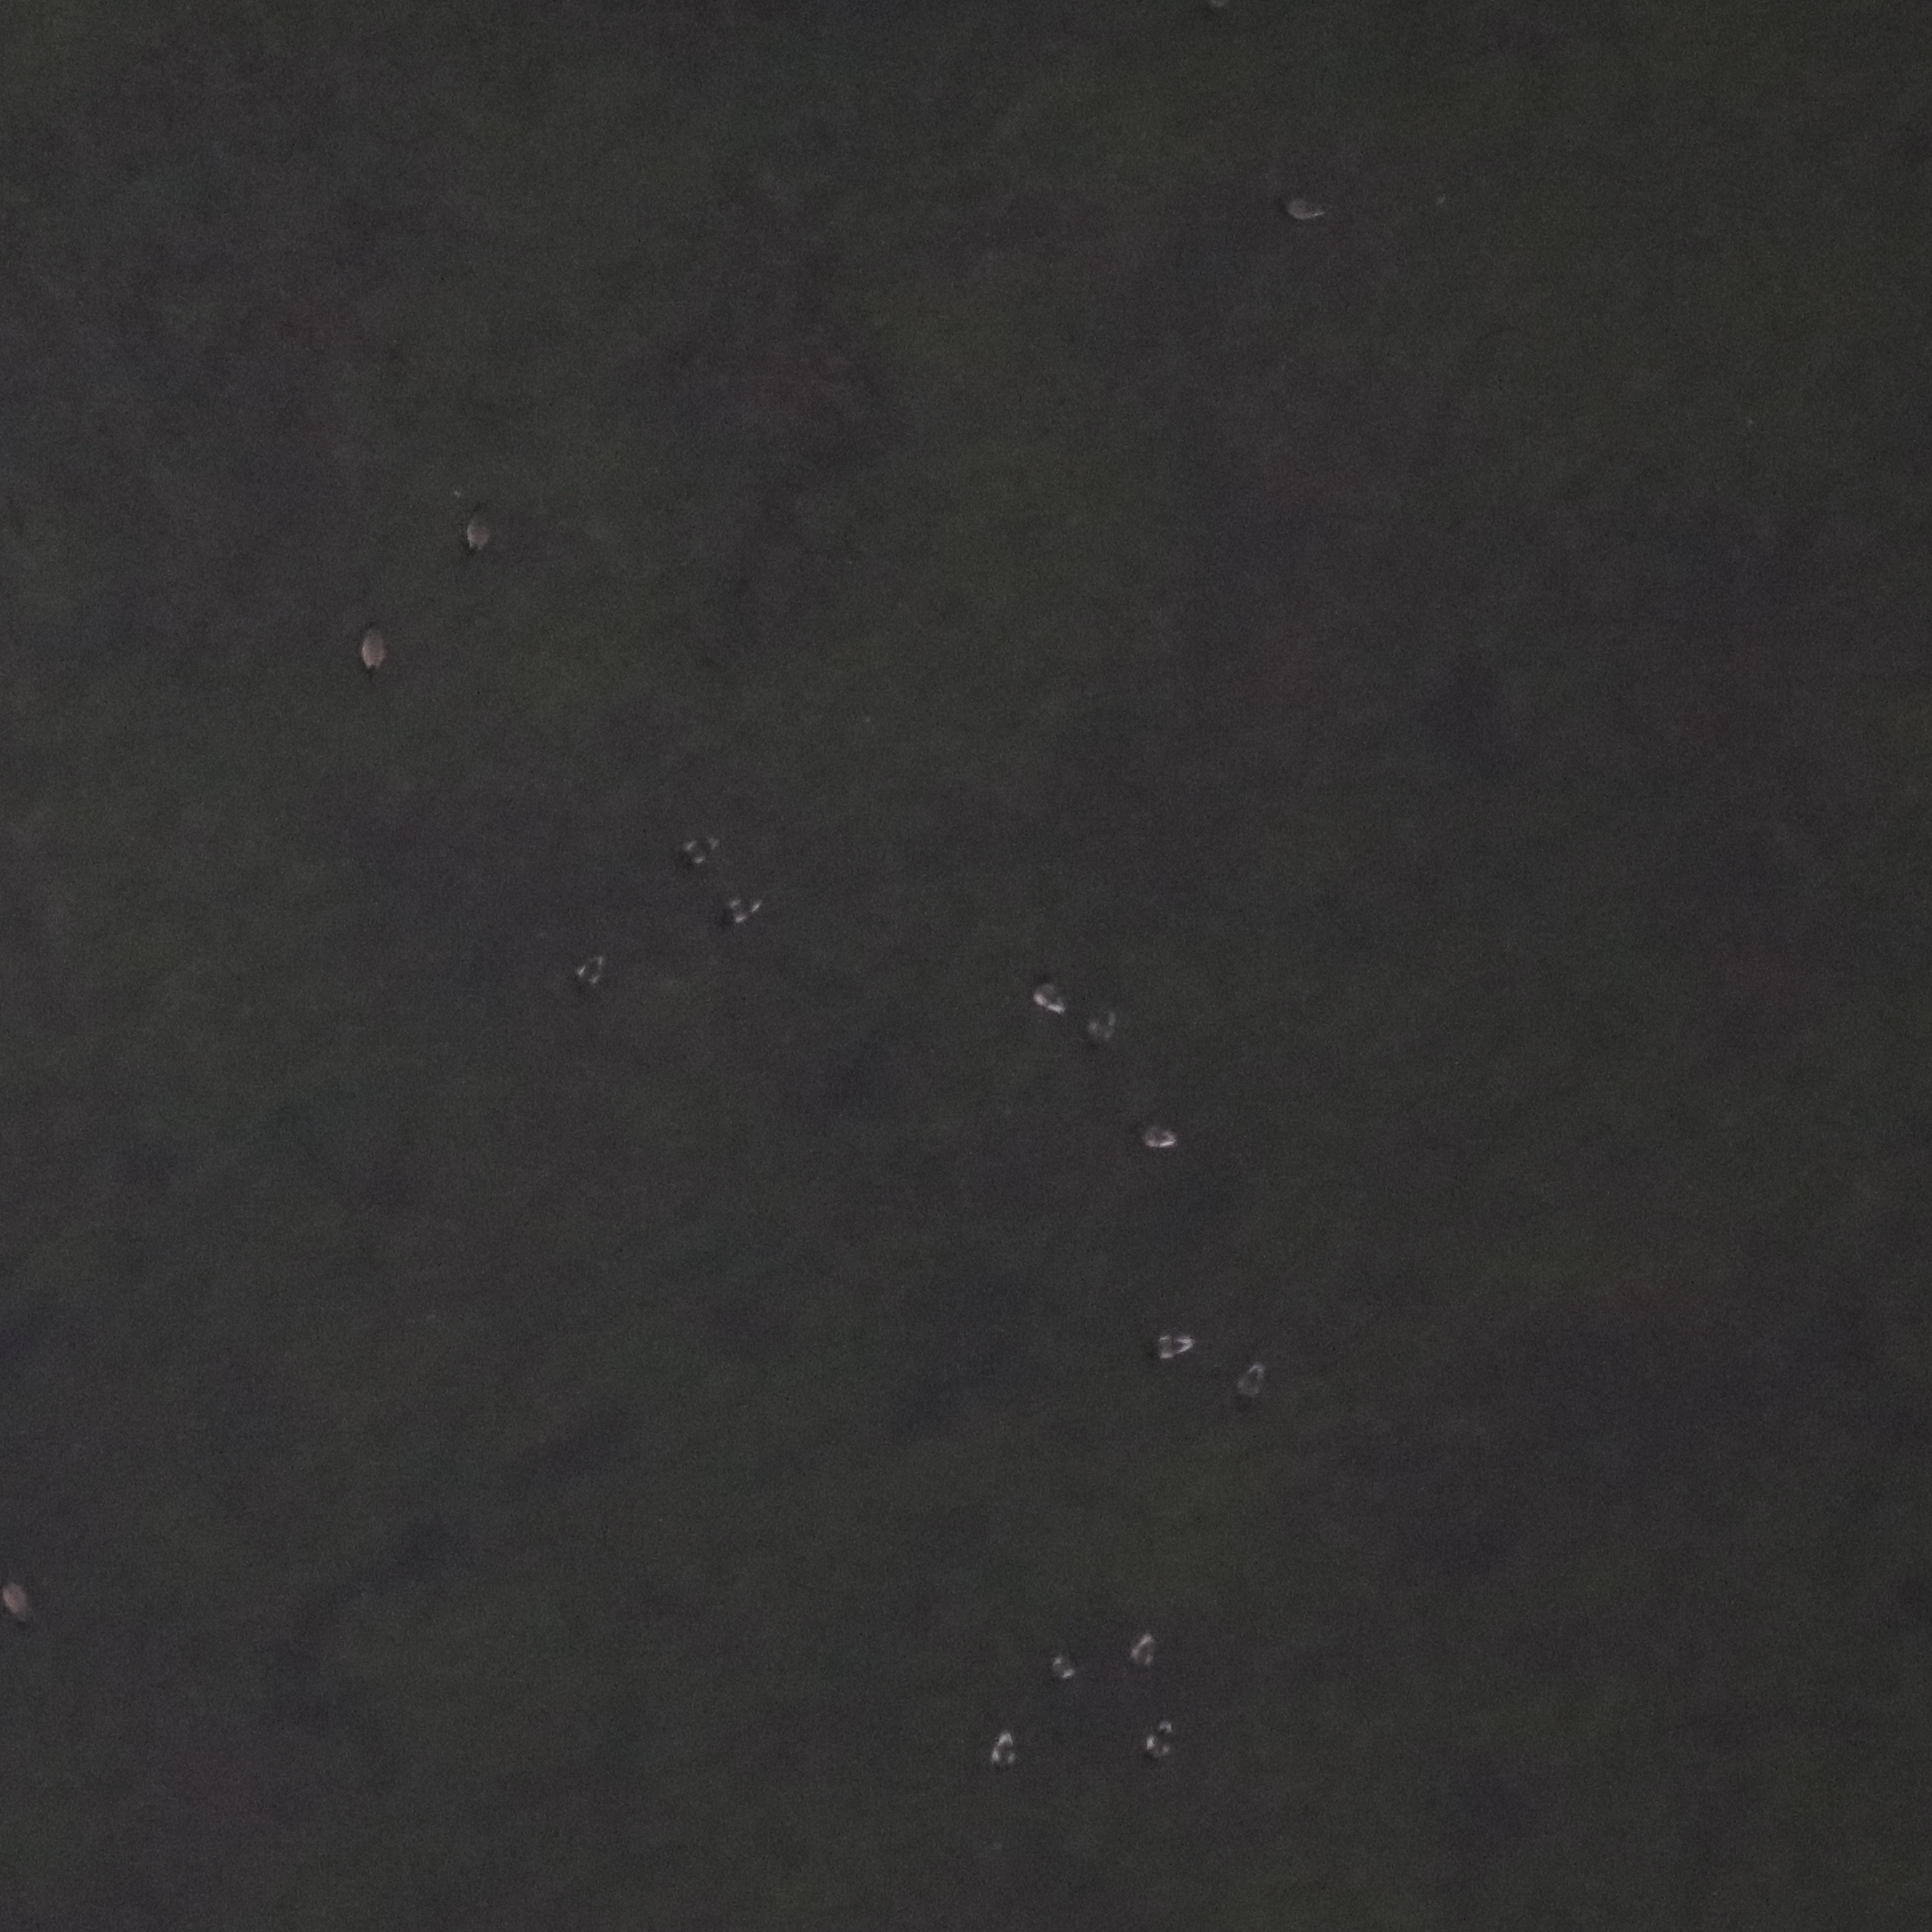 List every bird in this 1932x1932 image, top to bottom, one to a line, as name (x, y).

brant (1296, 207)
Canada goose (478, 533)
Canada goose (373, 650)
brant (698, 852)
brant (741, 912)
brant (588, 972)
brant (1048, 997)
brant (1103, 1033)
brant (1158, 1137)
brant (1169, 1347)
brant (1248, 1383)
Canada goose (15, 1600)
brant (1141, 1656)
brant (1059, 1667)
brant (1159, 1741)
brant (1003, 1753)